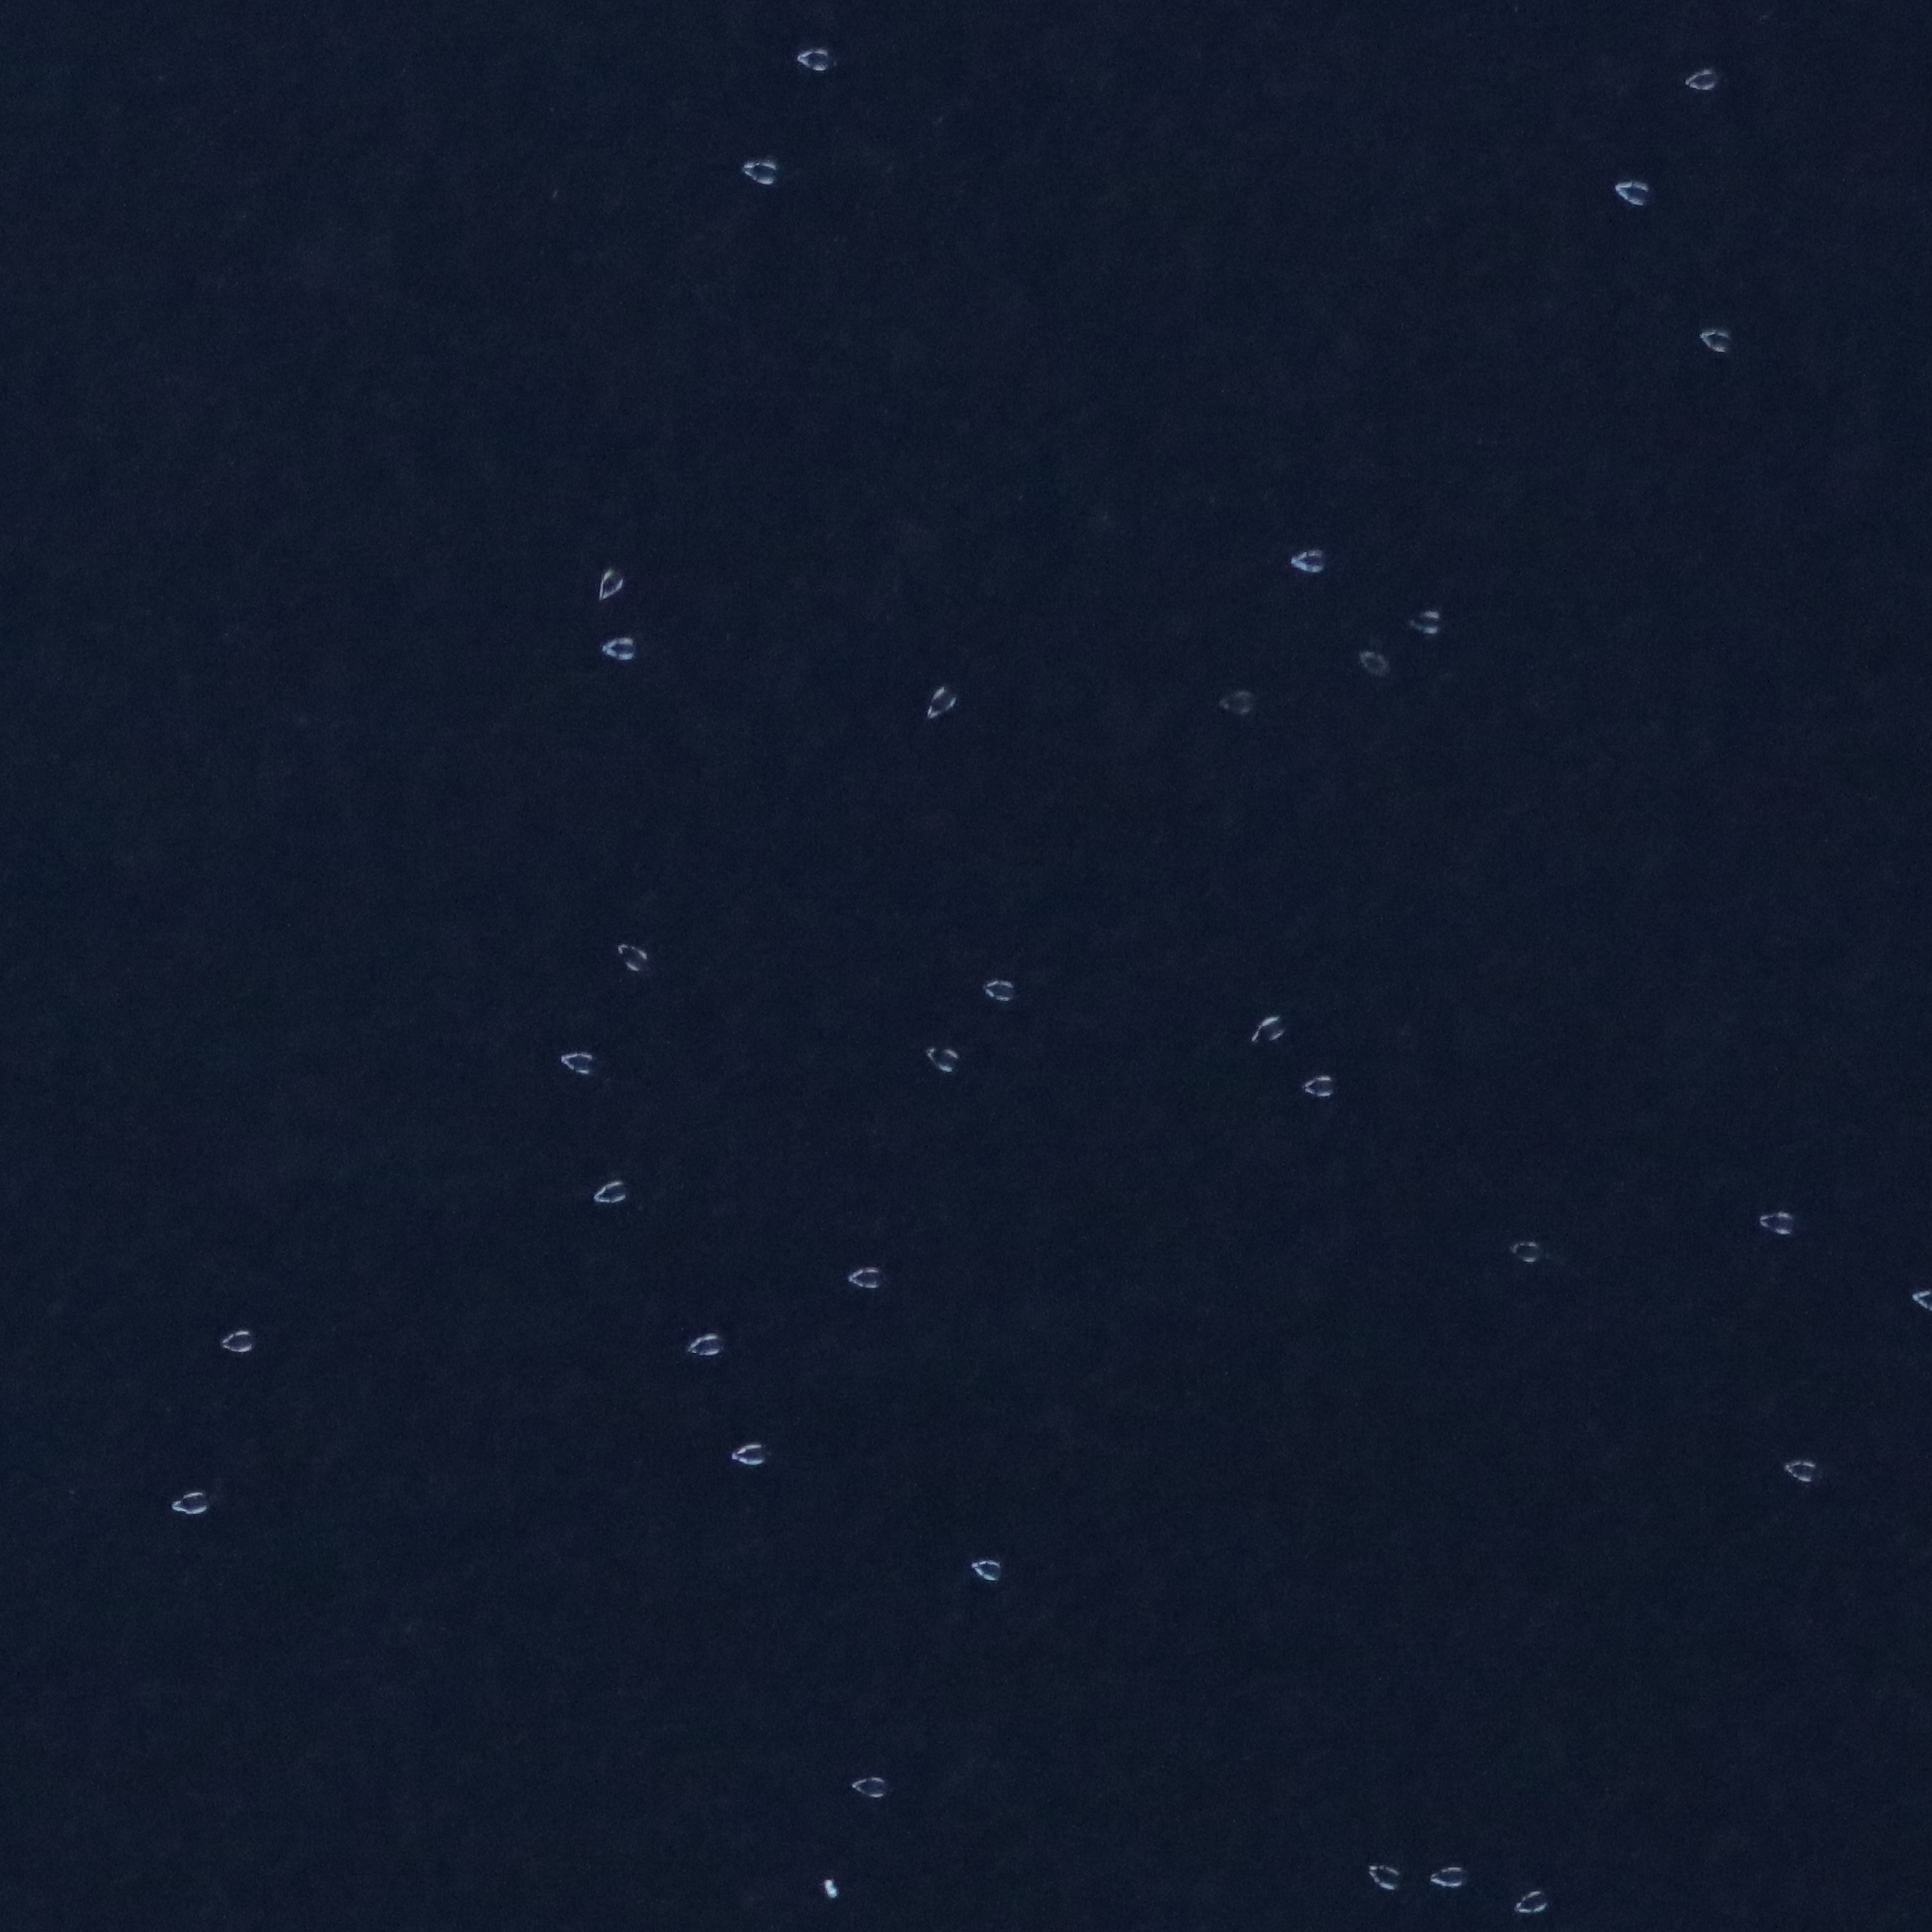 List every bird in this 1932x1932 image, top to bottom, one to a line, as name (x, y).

brant (812, 58)
brant (1702, 77)
brant (764, 169)
brant (1635, 191)
brant (1721, 340)
brant (1313, 560)
brant (612, 582)
brant (1428, 622)
brant (623, 649)
brant (1376, 662)
brant (1241, 698)
brant (942, 702)
brant (637, 962)
brant (1003, 990)
brant (1272, 1030)
brant (944, 1059)
brant (583, 1064)
brant (1321, 1088)
brant (614, 1192)
brant (1778, 1222)
brant (1531, 1251)
brant (869, 1275)
brant (239, 1343)
brant (708, 1345)
brant (753, 1452)
brant (1803, 1473)
brant (193, 1503)
brant (989, 1570)
brant (872, 1787)
brant (1387, 1876)
brant (1449, 1876)
brant (1534, 1901)